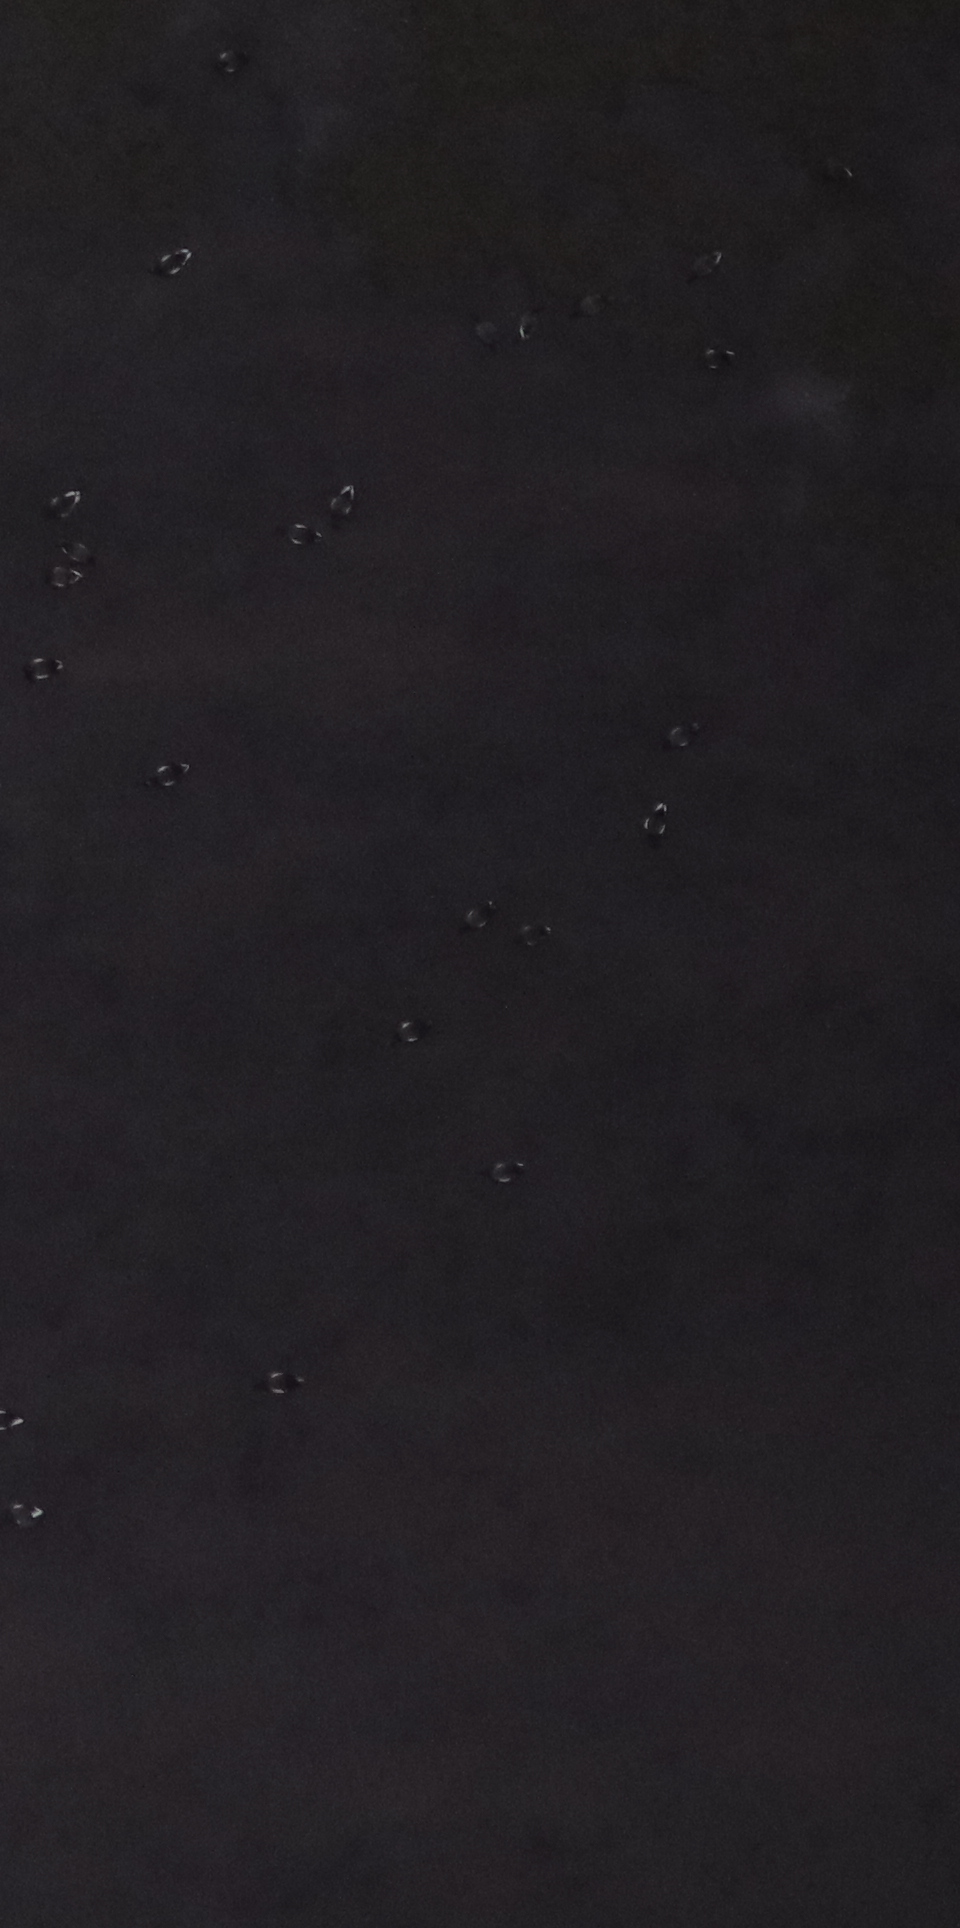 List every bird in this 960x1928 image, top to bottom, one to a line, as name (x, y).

brant (228, 63)
brant (836, 171)
brant (172, 262)
brant (703, 265)
brant (591, 309)
brant (526, 321)
brant (490, 336)
brant (725, 355)
brant (343, 502)
brant (65, 506)
brant (306, 535)
brant (79, 552)
brant (62, 577)
brant (44, 669)
brant (682, 736)
brant (169, 774)
brant (656, 822)
brant (479, 912)
brant (529, 936)
brant (408, 1031)
brant (506, 1173)
brant (281, 1379)
brant (4, 1421)
brant (26, 1511)